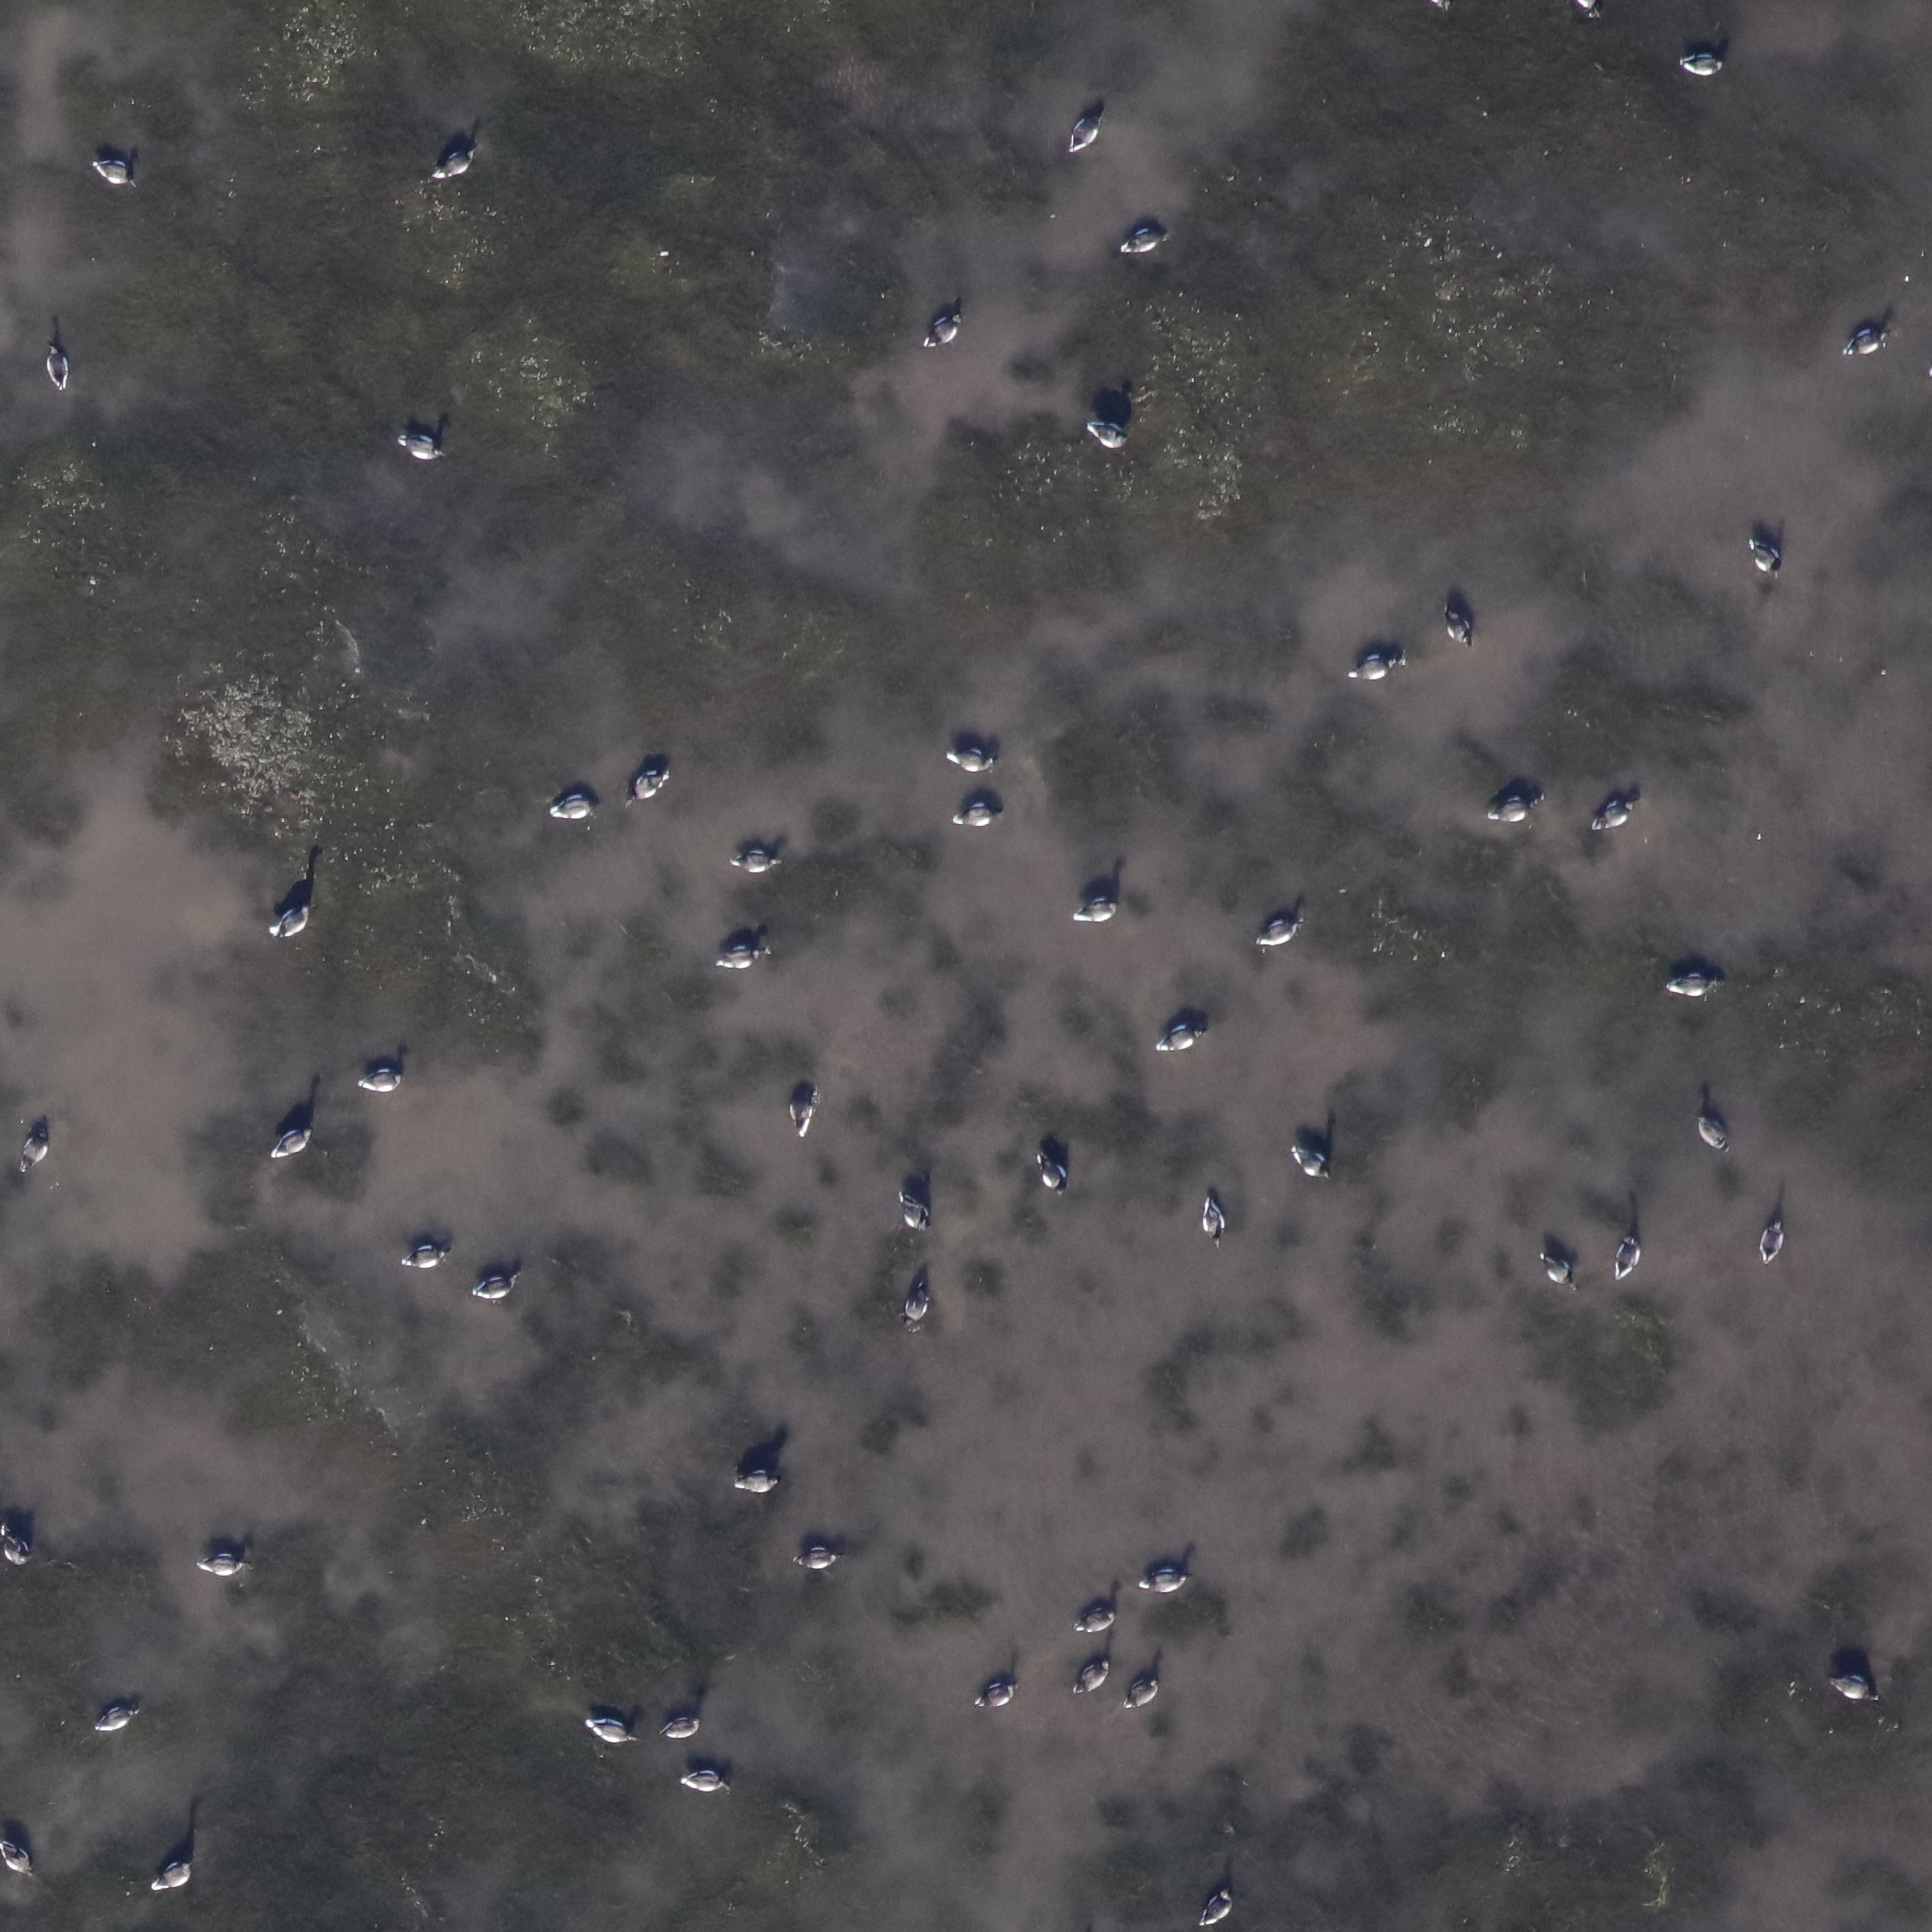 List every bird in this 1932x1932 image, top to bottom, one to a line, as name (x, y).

brant (1702, 64)
brant (1084, 133)
brant (455, 164)
brant (115, 171)
brant (1143, 241)
brant (942, 331)
brant (1866, 341)
brant (56, 366)
brant (1107, 435)
brant (421, 446)
brant (1762, 555)
brant (1460, 632)
brant (1375, 667)
brant (971, 760)
brant (647, 782)
brant (573, 806)
brant (1514, 809)
brant (1612, 814)
brant (979, 815)
brant (757, 862)
brant (1097, 908)
brant (291, 922)
brant (1279, 931)
brant (743, 956)
brant (1692, 983)
brant (1182, 1037)
brant (381, 1078)
brant (802, 1110)
brant (1713, 1131)
brant (292, 1141)
brant (35, 1151)
brant (1312, 1159)
brant (1049, 1170)
brant (915, 1214)
brant (1214, 1218)
brant (1772, 1241)
brant (425, 1254)
brant (1627, 1255)
brant (1557, 1269)
brant (494, 1286)
brant (912, 1307)
brant (756, 1480)
brant (11, 1544)
brant (817, 1558)
brant (226, 1563)
brant (1165, 1580)
brant (1094, 1618)
brant (1089, 1676)
brant (1853, 1685)
brant (1141, 1692)
brant (995, 1694)
brant (115, 1718)
brant (684, 1724)
brant (611, 1728)
brant (705, 1780)
brant (17, 1857)
brant (171, 1875)
brant (1216, 1908)